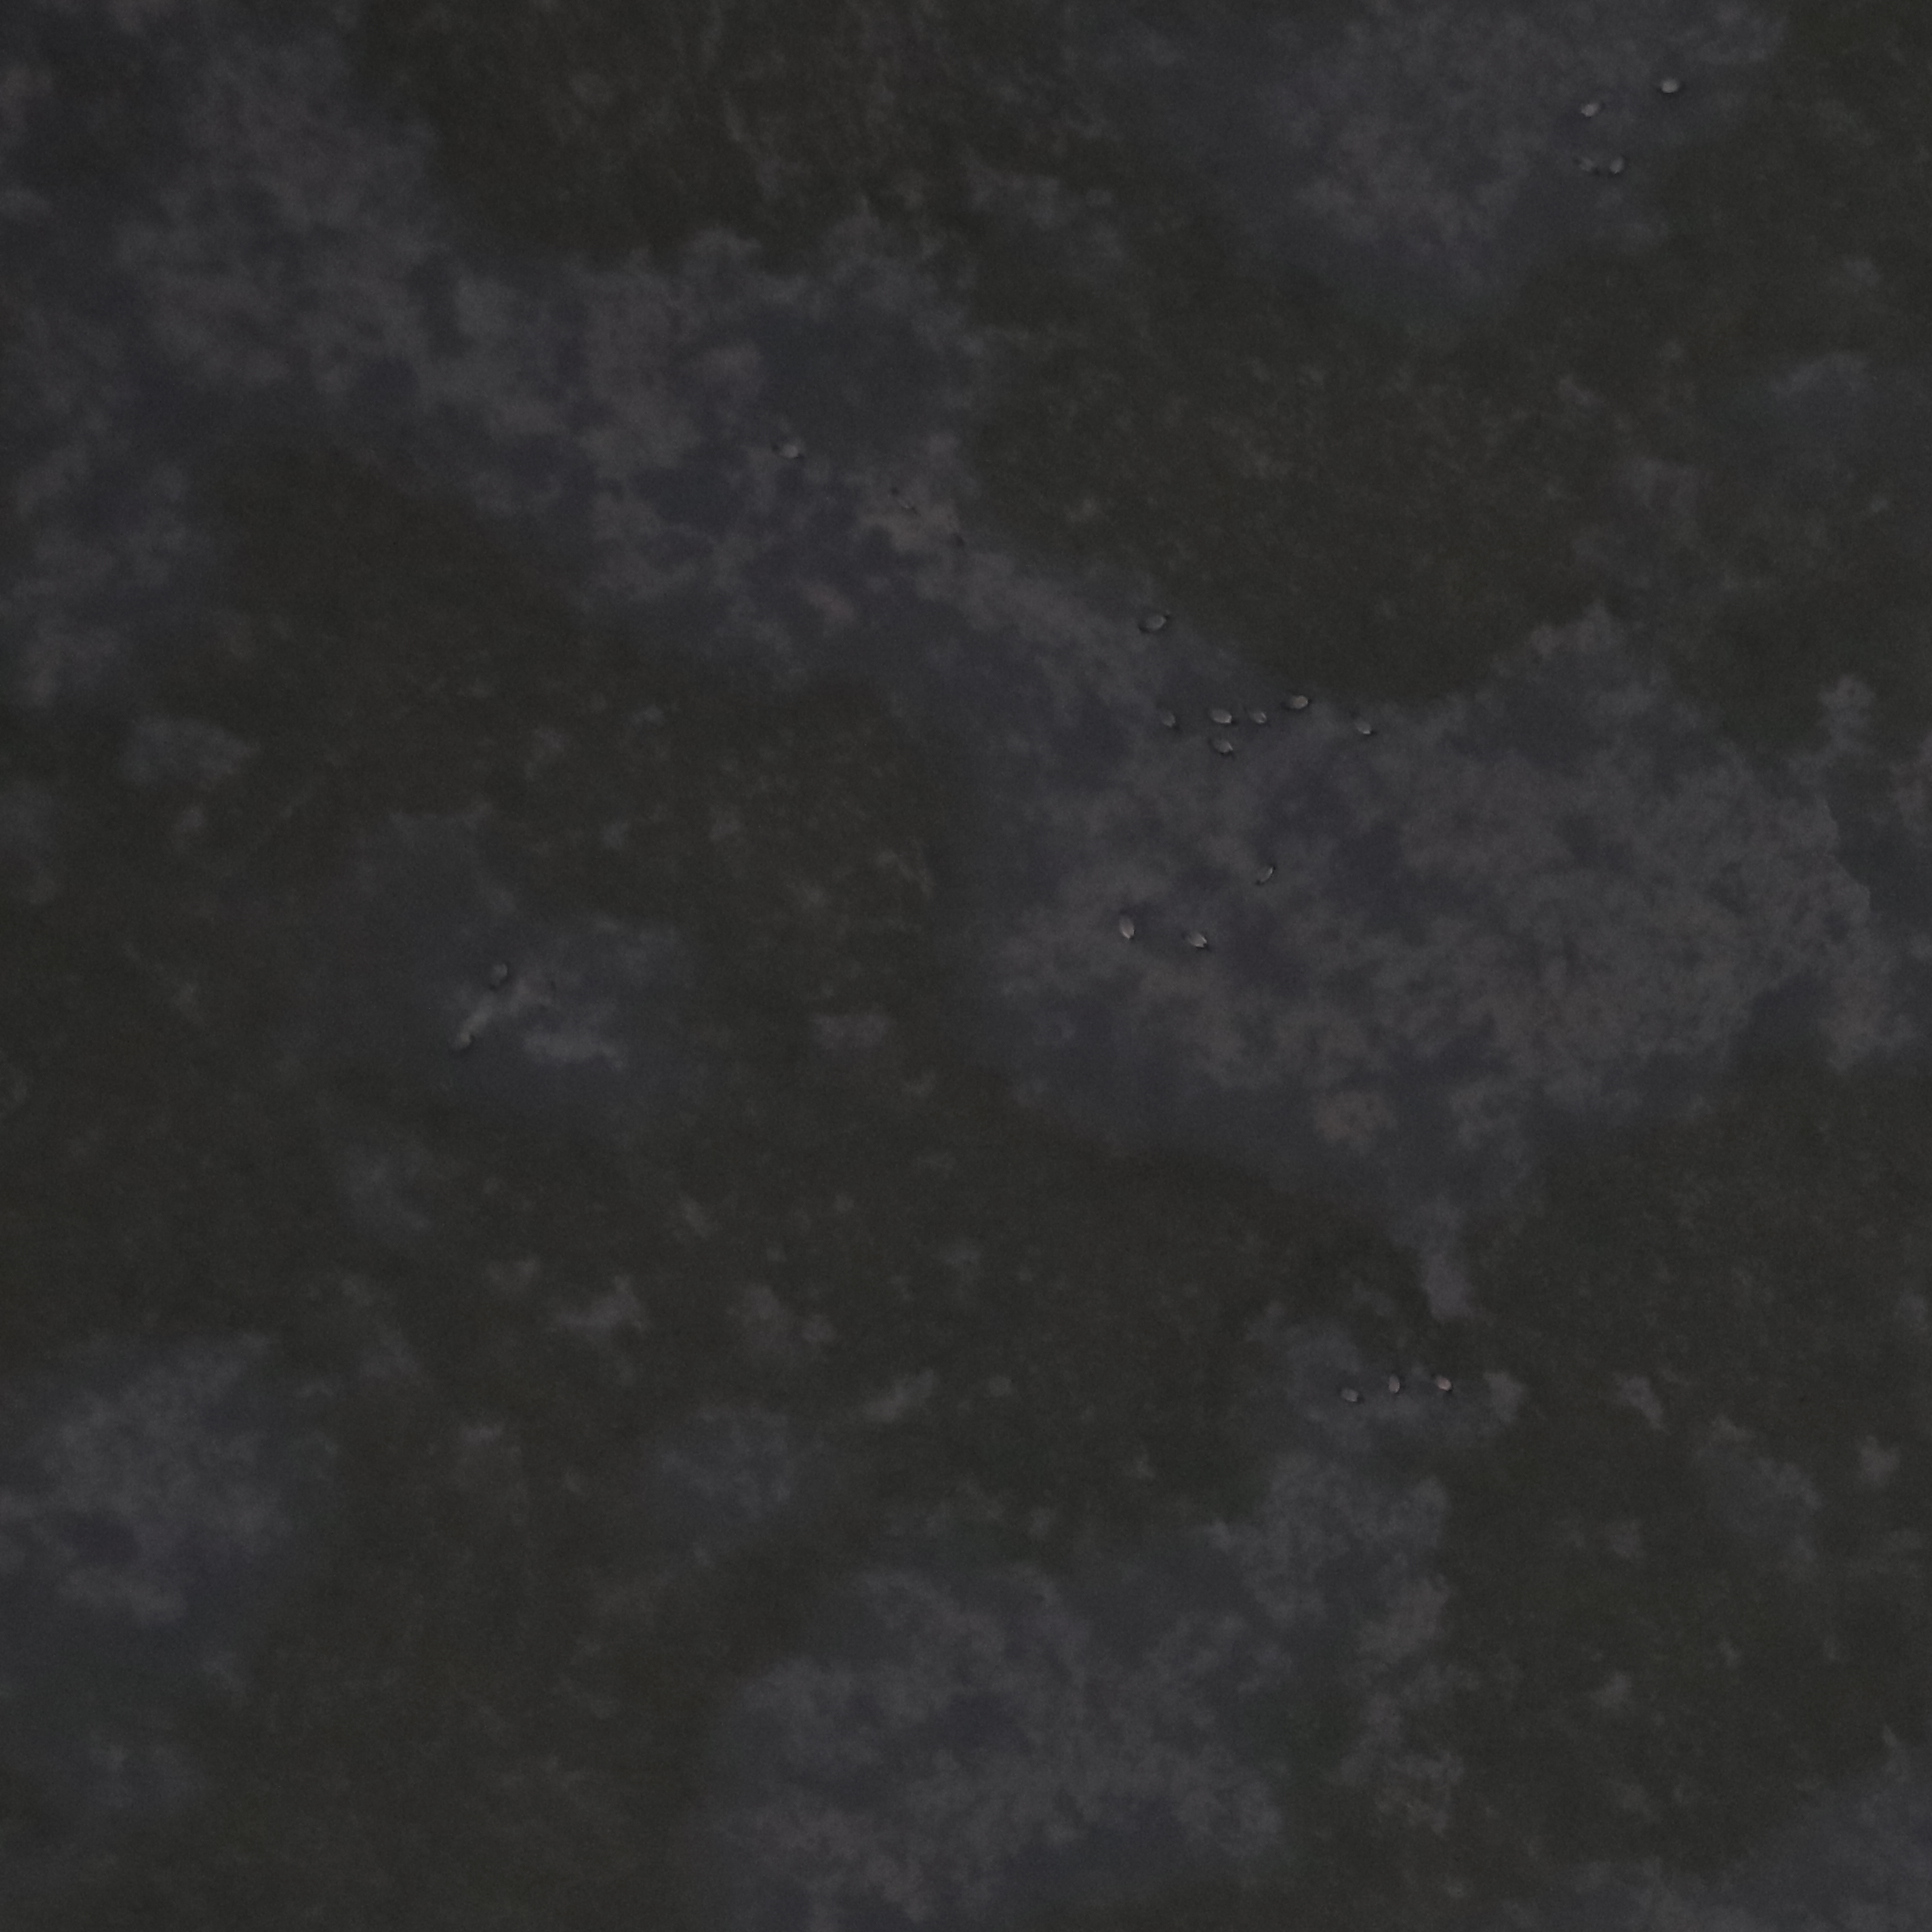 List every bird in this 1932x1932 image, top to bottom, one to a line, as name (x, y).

Canada goose (1683, 89)
Canada goose (1598, 103)
Canada goose (1594, 163)
Canada goose (1627, 167)
Canada goose (793, 440)
Canada goose (906, 492)
Canada goose (948, 533)
Canada goose (1162, 620)
Canada goose (1295, 703)
Canada goose (1223, 714)
Canada goose (1255, 718)
Canada goose (1166, 719)
Canada goose (1362, 726)
Canada goose (1228, 750)
Canada goose (1262, 873)
Canada goose (1123, 924)
Canada goose (1197, 940)
Canada goose (497, 975)
Canada goose (546, 995)
Canada goose (462, 1050)
Canada goose (1442, 1382)
Canada goose (1394, 1384)
Canada goose (1360, 1396)